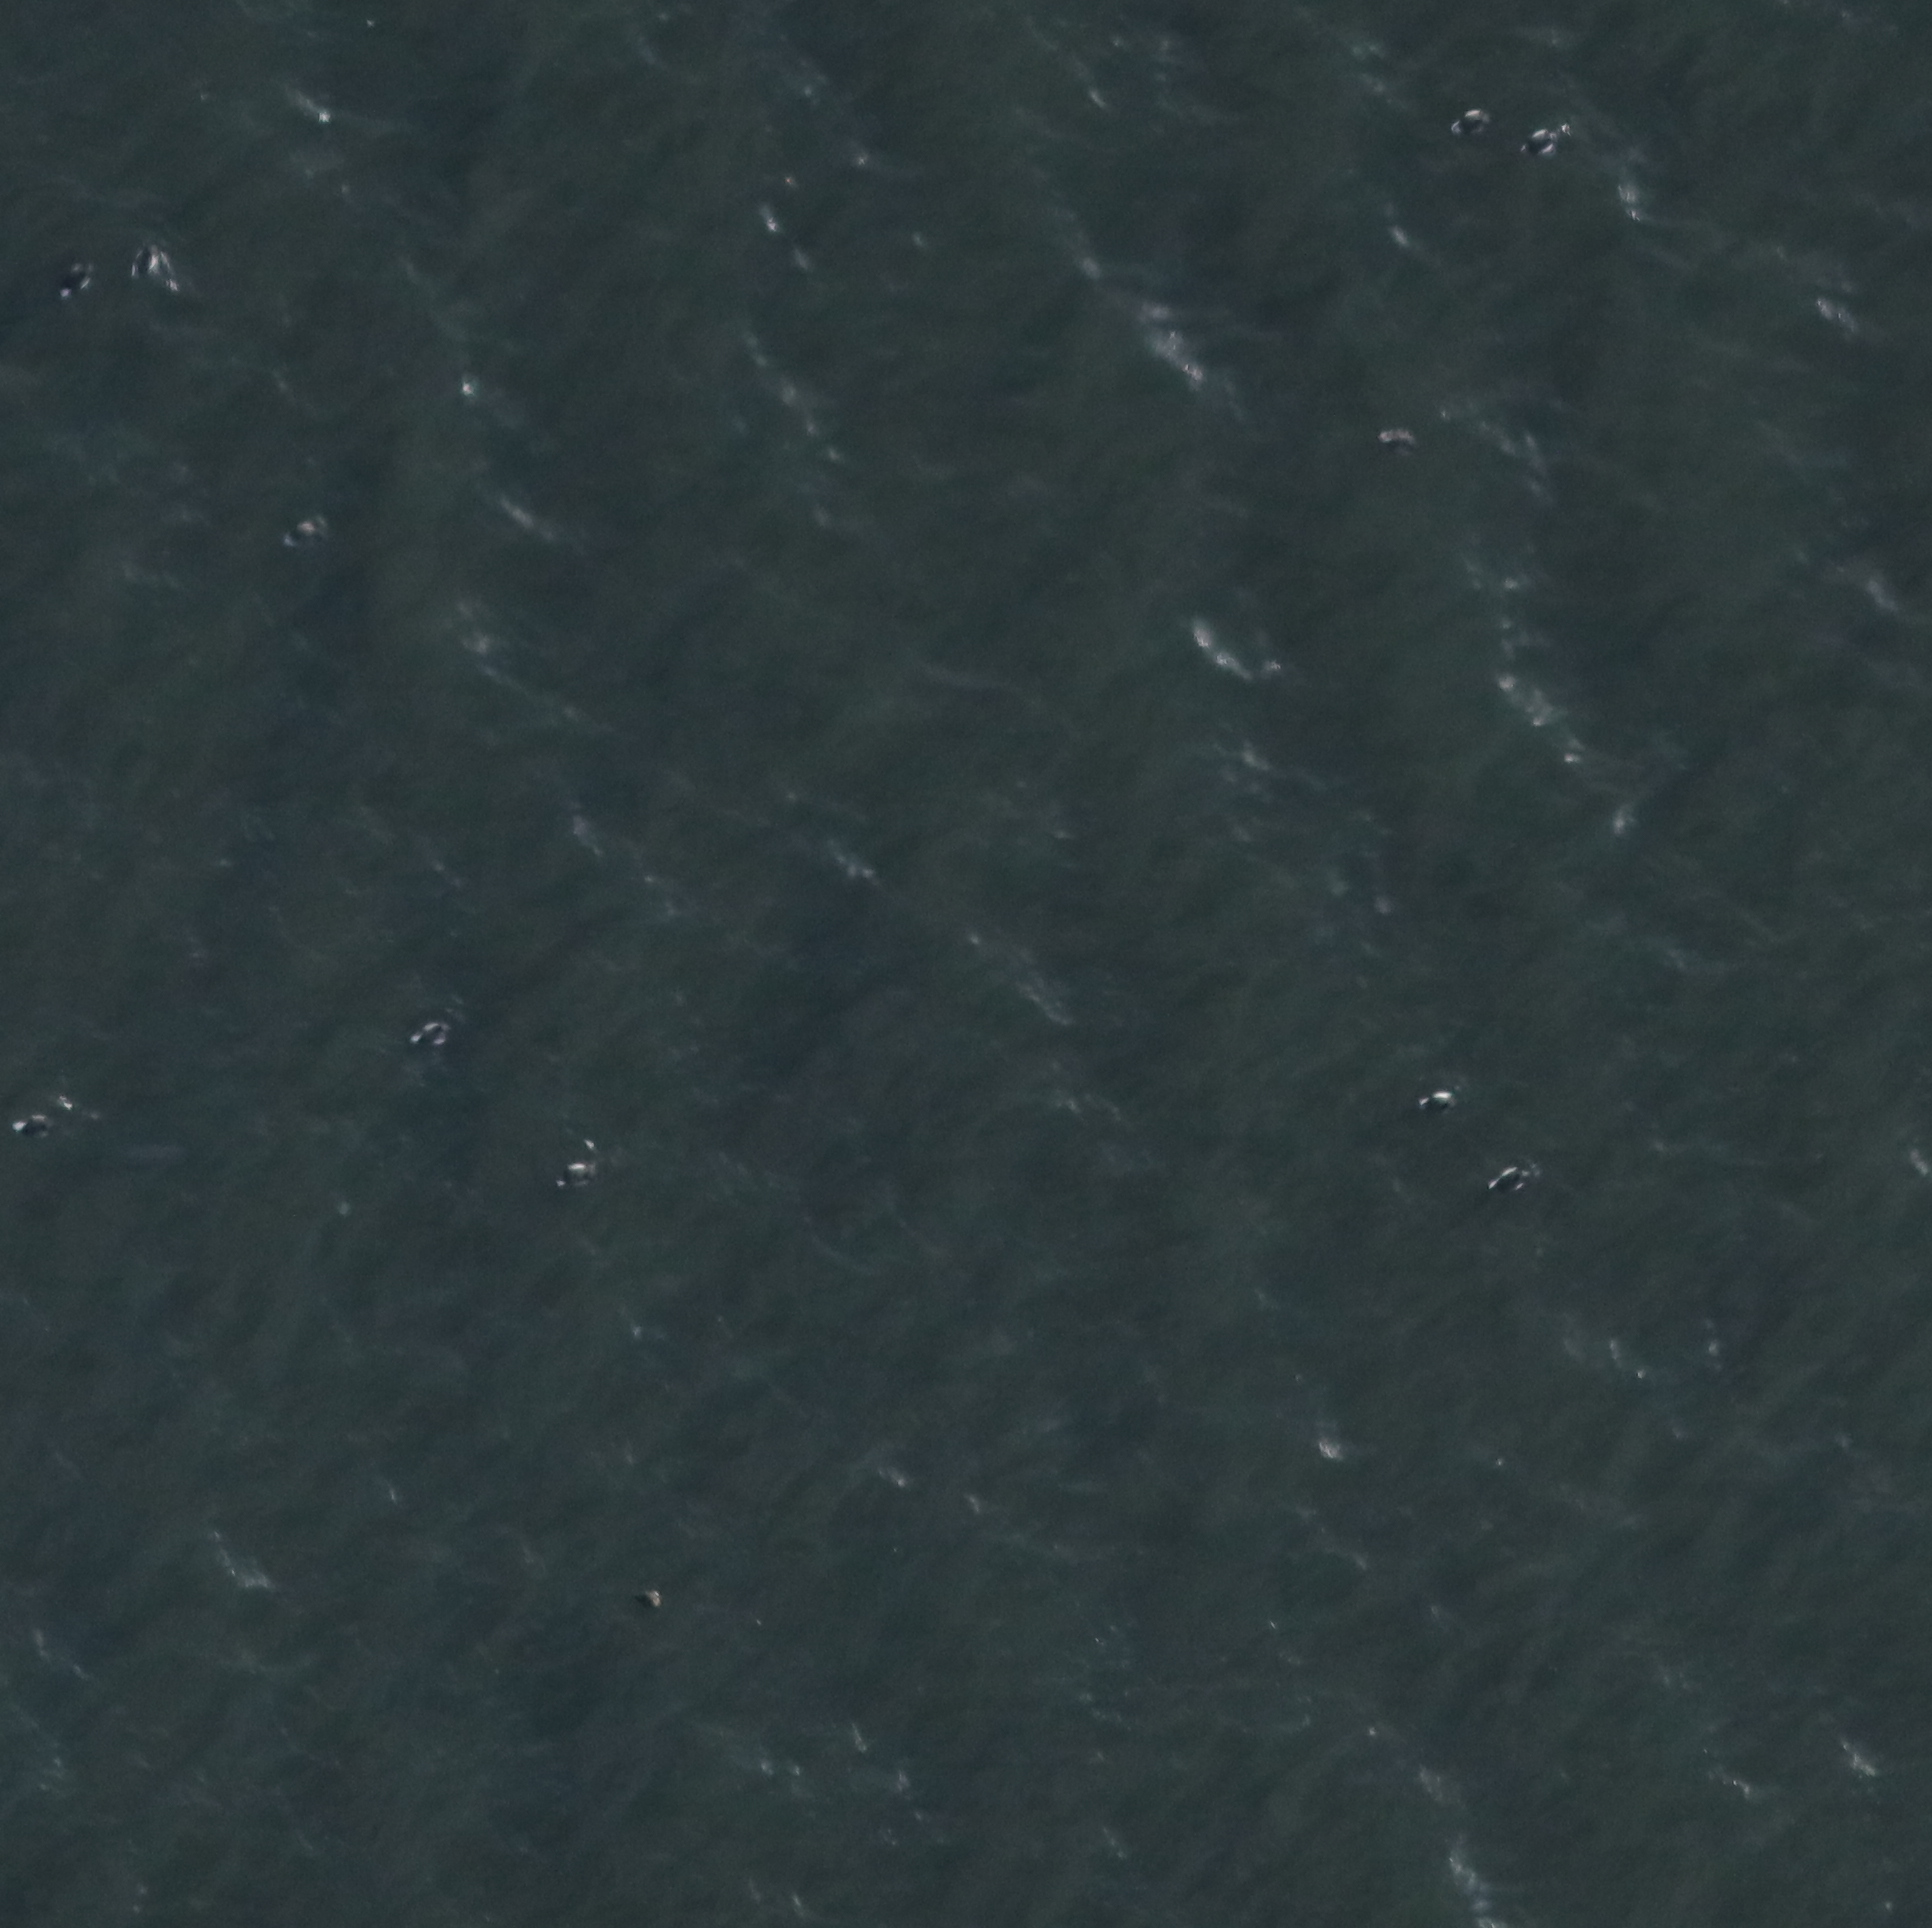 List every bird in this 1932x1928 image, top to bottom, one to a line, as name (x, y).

brant (1472, 123)
brant (1544, 141)
brant (149, 261)
brant (70, 280)
brant (1402, 444)
brant (303, 533)
brant (433, 1032)
brant (1444, 1099)
brant (44, 1128)
brant (578, 1175)
brant (1508, 1185)